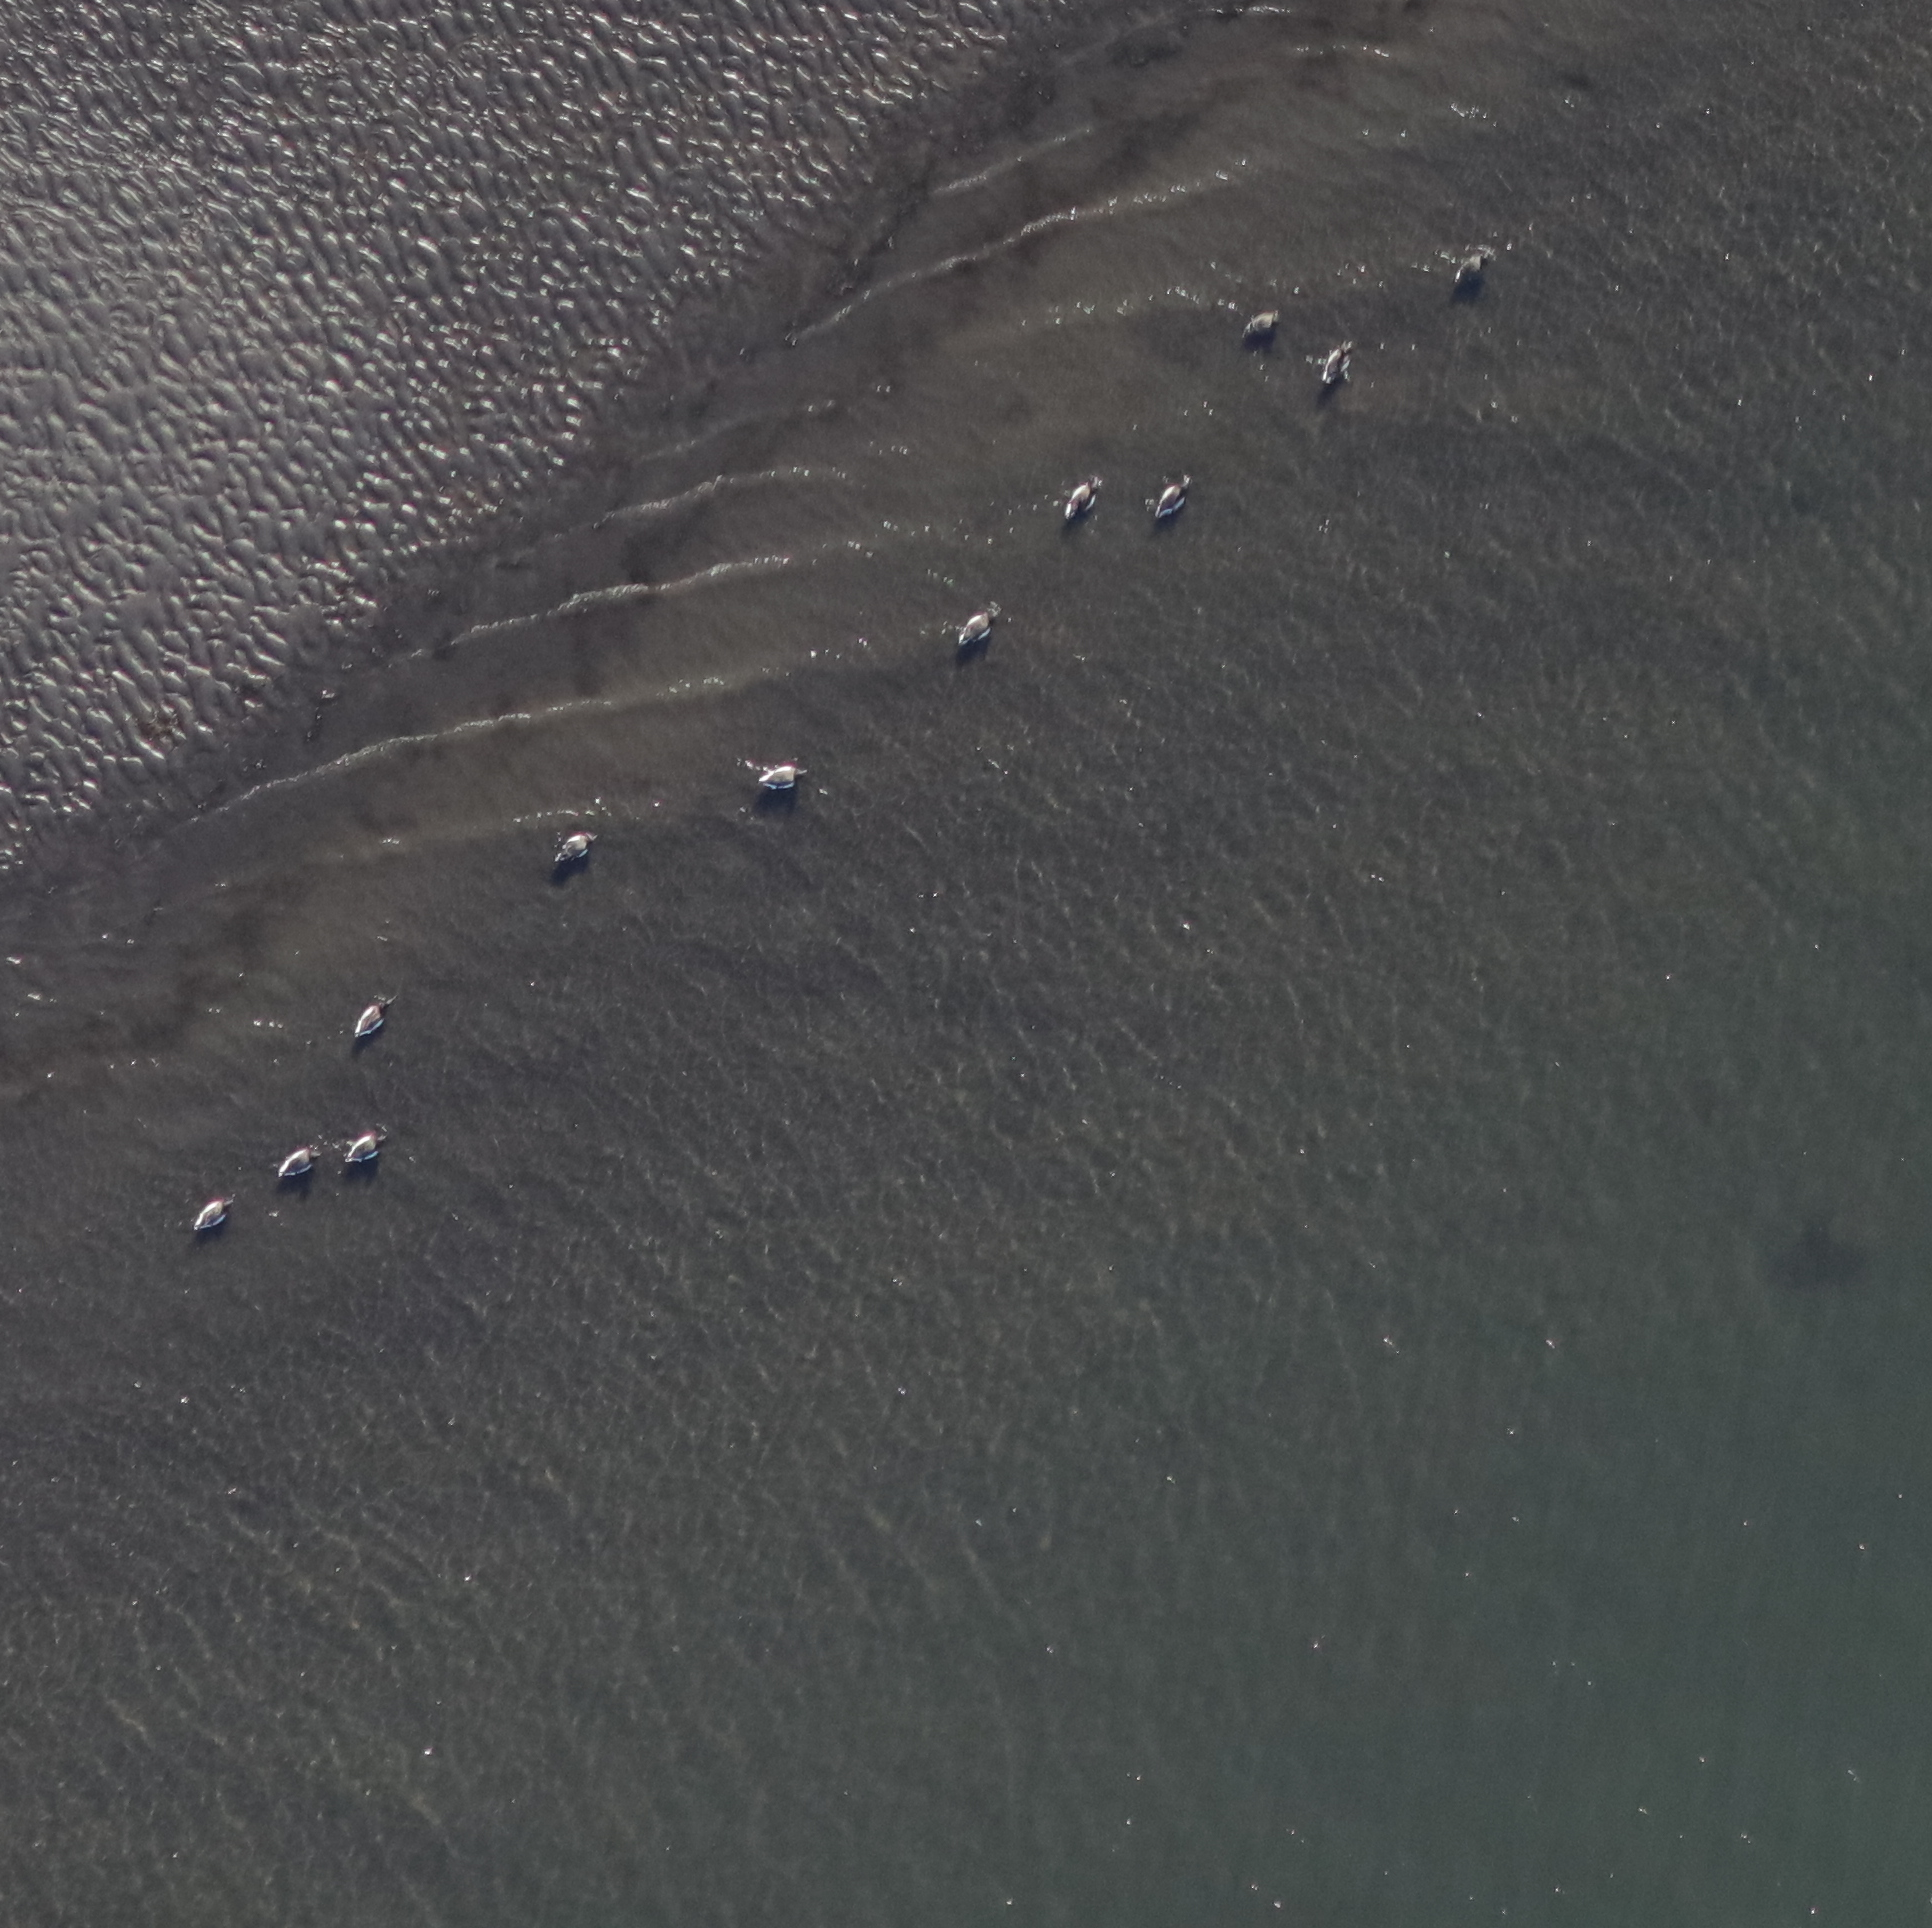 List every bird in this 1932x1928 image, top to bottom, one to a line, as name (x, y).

brant (1471, 266)
brant (1259, 324)
brant (1340, 364)
brant (1174, 498)
brant (1084, 500)
brant (977, 628)
brant (782, 777)
brant (578, 847)
brant (372, 1021)
brant (365, 1147)
brant (300, 1164)
brant (213, 1214)